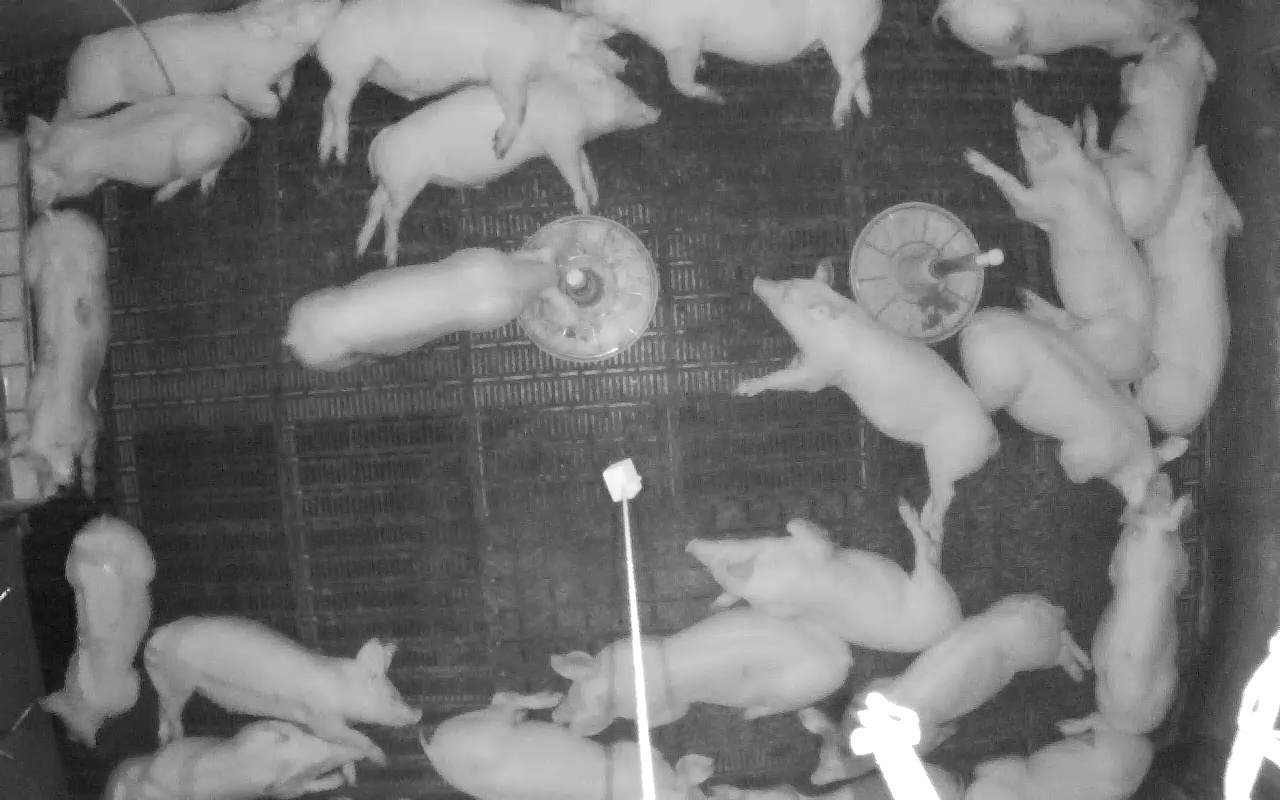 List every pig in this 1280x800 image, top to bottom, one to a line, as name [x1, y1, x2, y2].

pig [560, 0, 882, 129]
pig [930, 1, 1200, 74]
pig [50, 2, 345, 122]
pig [314, 2, 630, 167]
pig [1084, 18, 1219, 244]
pig [356, 54, 661, 271]
pig [21, 92, 256, 211]
pig [965, 97, 1156, 385]
pig [1129, 141, 1249, 439]
pig [5, 207, 109, 502]
pig [279, 225, 580, 371]
pig [728, 260, 1002, 542]
pig [959, 307, 1189, 512]
pig [1090, 472, 1196, 737]
pig [686, 497, 962, 653]
pig [38, 513, 155, 750]
pig [798, 592, 1092, 788]
pig [550, 607, 854, 739]
pig [145, 613, 424, 787]
pig [416, 689, 716, 799]
pig [968, 713, 1156, 799]
pig [103, 720, 364, 798]
pig [708, 760, 965, 797]